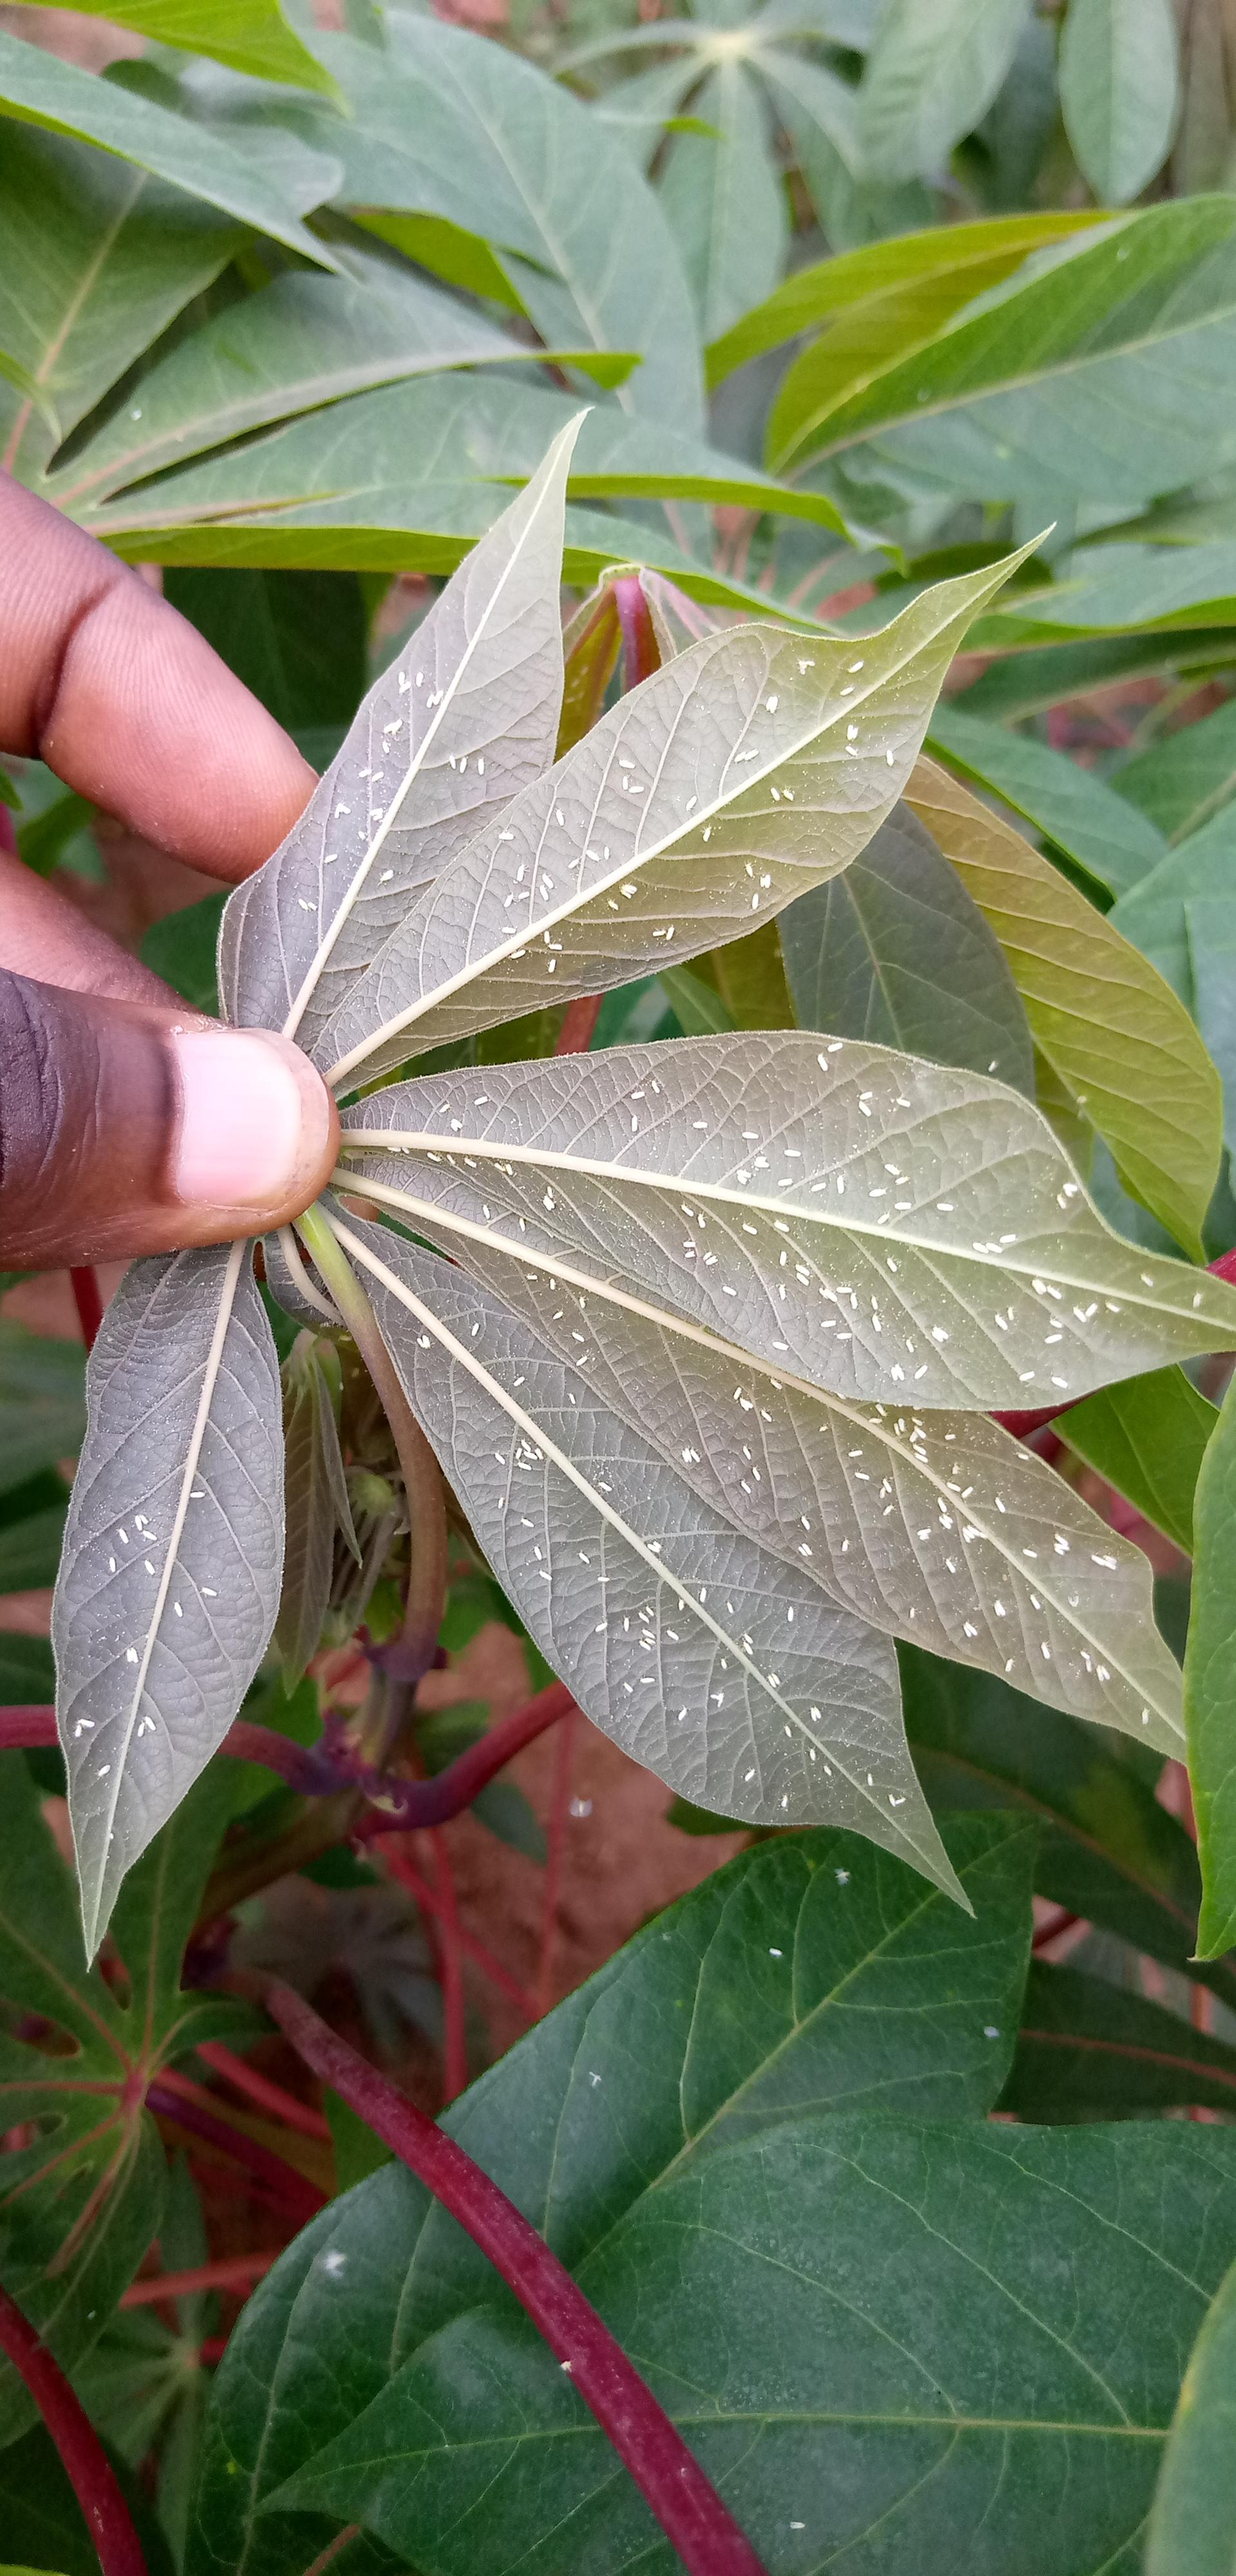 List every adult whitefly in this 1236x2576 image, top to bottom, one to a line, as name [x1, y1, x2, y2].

whitefly [796, 659, 817, 676]
whitefly [845, 659, 866, 674]
whitefly [397, 670, 404, 685]
whitefly [415, 671, 425, 688]
whitefly [398, 681, 412, 693]
whitefly [838, 684, 854, 697]
whitefly [433, 688, 445, 705]
whitefly [426, 692, 434, 708]
whitefly [765, 696, 771, 712]
whitefly [771, 696, 778, 714]
whitefly [393, 717, 403, 735]
whitefly [382, 719, 393, 734]
whitefly [847, 723, 854, 743]
whitefly [853, 725, 859, 741]
whitefly [381, 740, 391, 755]
whitefly [844, 744, 859, 757]
whitefly [885, 748, 896, 767]
whitefly [745, 750, 760, 762]
whitefly [733, 751, 746, 764]
whitefly [449, 752, 456, 771]
whitefly [458, 755, 471, 774]
whitefly [476, 757, 486, 776]
whitefly [618, 759, 637, 770]
whitefly [358, 768, 373, 779]
whitefly [371, 770, 385, 783]
whitefly [621, 775, 630, 791]
whitefly [628, 784, 646, 794]
whitefly [770, 786, 782, 802]
whitefly [782, 788, 796, 802]
whitefly [684, 794, 698, 813]
whitefly [334, 800, 341, 819]
whitefly [341, 803, 353, 816]
whitefly [369, 807, 384, 817]
whitefly [554, 808, 565, 828]
whitefly [373, 813, 384, 822]
whitefly [701, 822, 713, 844]
whitefly [357, 829, 367, 842]
whitefly [497, 831, 516, 842]
whitefly [603, 845, 611, 862]
whitefly [584, 848, 601, 863]
whitefly [323, 853, 340, 864]
whitefly [566, 856, 582, 869]
whitefly [744, 861, 754, 880]
whitefly [516, 862, 527, 882]
whitefly [378, 868, 395, 884]
whitefly [541, 872, 554, 889]
whitefly [765, 873, 772, 890]
whitefly [760, 876, 765, 889]
whitefly [538, 883, 550, 902]
whitefly [620, 884, 637, 891]
whitefly [621, 886, 635, 895]
whitefly [620, 888, 632, 900]
whitefly [517, 889, 531, 900]
whitefly [750, 891, 760, 912]
whitefly [501, 893, 516, 909]
whitefly [297, 898, 308, 911]
whitefly [606, 899, 620, 913]
whitefly [306, 901, 317, 911]
whitefly [666, 924, 675, 943]
whitefly [500, 925, 518, 935]
whitefly [650, 927, 666, 938]
whitefly [543, 930, 552, 944]
whitefly [546, 942, 565, 952]
whitefly [509, 947, 526, 962]
whitefly [547, 956, 556, 975]
whitefly [825, 1042, 843, 1052]
whitefly [816, 1052, 830, 1072]
whitefly [986, 1057, 1000, 1075]
whitefly [650, 1078, 661, 1095]
whitefly [629, 1088, 646, 1101]
whitefly [857, 1089, 875, 1100]
whitefly [473, 1094, 490, 1107]
whitefly [894, 1096, 912, 1109]
whitefly [857, 1099, 873, 1119]
whitefly [438, 1101, 452, 1114]
whitefly [629, 1113, 639, 1133]
whitefly [450, 1117, 464, 1129]
whitefly [690, 1119, 709, 1131]
whitefly [449, 1121, 458, 1133]
whitefly [741, 1130, 759, 1141]
whitefly [401, 1145, 410, 1155]
whitefly [385, 1146, 401, 1153]
whitefly [782, 1148, 804, 1159]
whitefly [425, 1150, 442, 1164]
whitefly [445, 1153, 456, 1166]
whitefly [754, 1155, 766, 1161]
whitefly [462, 1156, 478, 1170]
whitefly [753, 1160, 771, 1170]
whitefly [493, 1161, 505, 1173]
whitefly [504, 1162, 515, 1177]
whitefly [883, 1162, 902, 1176]
whitefly [736, 1168, 754, 1179]
whitefly [834, 1174, 847, 1195]
whitefly [736, 1176, 749, 1186]
whitefly [774, 1176, 796, 1188]
whitefly [893, 1177, 912, 1185]
whitefly [809, 1180, 829, 1193]
whitefly [1063, 1182, 1078, 1191]
whitefly [545, 1184, 556, 1198]
whitefly [867, 1187, 887, 1198]
whitefly [1064, 1189, 1076, 1198]
whitefly [1056, 1193, 1067, 1210]
whitefly [543, 1195, 555, 1209]
whitefly [542, 1199, 552, 1211]
whitefly [892, 1199, 913, 1210]
whitefly [481, 1201, 493, 1220]
whitefly [935, 1201, 955, 1212]
whitefly [680, 1202, 695, 1218]
whitefly [697, 1211, 709, 1229]
whitefly [874, 1212, 892, 1226]
whitefly [518, 1216, 527, 1233]
whitefly [773, 1219, 790, 1235]
whitefly [740, 1221, 758, 1236]
whitefly [998, 1233, 1017, 1245]
whitefly [681, 1240, 697, 1248]
whitefly [986, 1240, 1002, 1255]
whitefly [973, 1242, 989, 1255]
whitefly [702, 1249, 711, 1261]
whitefly [778, 1249, 787, 1267]
whitefly [683, 1250, 697, 1259]
whitefly [706, 1255, 719, 1267]
whitefly [886, 1255, 899, 1274]
whitefly [794, 1263, 810, 1277]
whitefly [1138, 1271, 1156, 1288]
whitefly [795, 1271, 810, 1287]
whitefly [525, 1273, 539, 1282]
whitefly [547, 1276, 557, 1292]
whitefly [1035, 1278, 1046, 1293]
whitefly [1031, 1279, 1042, 1295]
whitefly [776, 1283, 790, 1302]
whitefly [720, 1285, 738, 1298]
whitefly [834, 1285, 853, 1294]
whitefly [1046, 1285, 1062, 1300]
whitefly [818, 1287, 824, 1296]
whitefly [824, 1287, 838, 1303]
whitefly [849, 1291, 859, 1311]
whitefly [1192, 1291, 1204, 1309]
whitefly [578, 1294, 588, 1310]
whitefly [870, 1294, 880, 1311]
whitefly [1103, 1300, 1119, 1314]
whitefly [1084, 1302, 1099, 1318]
whitefly [1007, 1305, 1015, 1322]
whitefly [1072, 1305, 1086, 1323]
whitefly [551, 1309, 565, 1321]
whitefly [870, 1312, 883, 1332]
whitefly [994, 1314, 1009, 1331]
whitefly [819, 1318, 838, 1328]
whitefly [1048, 1318, 1063, 1330]
whitefly [469, 1320, 480, 1338]
whitefly [932, 1326, 949, 1340]
whitefly [570, 1329, 585, 1344]
whitefly [931, 1331, 943, 1342]
whitefly [835, 1331, 853, 1340]
whitefly [1043, 1333, 1063, 1344]
whitefly [422, 1334, 432, 1350]
whitefly [416, 1336, 423, 1349]
whitefly [904, 1337, 915, 1354]
whitefly [771, 1340, 790, 1352]
whitefly [574, 1352, 589, 1367]
whitefly [894, 1363, 906, 1382]
whitefly [913, 1363, 930, 1382]
whitefly [889, 1365, 898, 1383]
whitefly [1018, 1369, 1035, 1381]
whitefly [511, 1374, 528, 1387]
whitefly [1048, 1374, 1070, 1390]
whitefly [768, 1376, 784, 1392]
whitefly [732, 1386, 743, 1400]
whitefly [567, 1392, 579, 1408]
whitefly [738, 1396, 755, 1412]
whitefly [874, 1401, 888, 1419]
whitefly [760, 1408, 772, 1425]
whitefly [911, 1416, 924, 1426]
whitefly [866, 1416, 885, 1426]
whitefly [897, 1417, 907, 1432]
whitefly [893, 1421, 901, 1437]
whitefly [817, 1424, 830, 1435]
whitefly [913, 1425, 927, 1439]
whitefly [909, 1430, 919, 1443]
whitefly [943, 1431, 957, 1441]
whitefly [520, 1438, 533, 1452]
whitefly [912, 1443, 926, 1455]
whitefly [741, 1444, 754, 1461]
whitefly [514, 1447, 523, 1460]
whitefly [689, 1447, 702, 1463]
whitefly [534, 1448, 544, 1460]
whitefly [684, 1448, 694, 1463]
whitefly [846, 1448, 864, 1457]
whitefly [681, 1448, 688, 1463]
whitefly [1015, 1450, 1030, 1463]
whitefly [523, 1450, 538, 1460]
whitefly [493, 1452, 507, 1466]
whitefly [911, 1452, 930, 1465]
whitefly [516, 1461, 532, 1472]
whitefly [951, 1462, 963, 1475]
whitefly [751, 1466, 763, 1482]
whitefly [853, 1468, 871, 1482]
whitefly [881, 1476, 894, 1493]
whitefly [739, 1479, 753, 1497]
whitefly [597, 1480, 613, 1492]
whitefly [945, 1480, 960, 1493]
whitefly [960, 1481, 975, 1500]
whitefly [878, 1485, 886, 1500]
whitefly [189, 1490, 206, 1499]
whitefly [936, 1495, 948, 1512]
whitefly [496, 1496, 508, 1512]
whitefly [993, 1496, 1007, 1515]
whitefly [881, 1503, 895, 1517]
whitefly [138, 1513, 151, 1524]
whitefly [942, 1513, 954, 1524]
whitefly [800, 1514, 812, 1531]
whitefly [134, 1515, 143, 1531]
whitefly [938, 1515, 951, 1530]
whitefly [518, 1517, 534, 1529]
whitefly [966, 1524, 979, 1537]
whitefly [962, 1526, 974, 1539]
whitefly [118, 1527, 131, 1544]
whitefly [916, 1528, 933, 1535]
whitefly [142, 1529, 158, 1541]
whitefly [979, 1530, 988, 1539]
whitefly [919, 1533, 930, 1540]
whitefly [963, 1533, 971, 1544]
whitefly [1054, 1533, 1069, 1544]
whitefly [840, 1536, 850, 1553]
whitefly [652, 1540, 662, 1549]
whitefly [800, 1542, 813, 1557]
whitefly [646, 1543, 660, 1553]
whitefly [1053, 1543, 1071, 1550]
whitefly [797, 1544, 807, 1557]
whitefly [533, 1546, 543, 1561]
whitefly [1020, 1547, 1037, 1559]
whitefly [1053, 1548, 1065, 1557]
whitefly [577, 1550, 590, 1565]
whitefly [1103, 1552, 1118, 1565]
whitefly [1090, 1553, 1105, 1566]
whitefly [108, 1555, 117, 1575]
whitefly [944, 1557, 958, 1575]
whitefly [144, 1558, 156, 1577]
whitefly [1105, 1561, 1116, 1571]
whitefly [538, 1570, 553, 1581]
whitefly [596, 1575, 611, 1583]
whitefly [200, 1585, 218, 1598]
whitefly [699, 1586, 708, 1604]
whitefly [1028, 1593, 1043, 1612]
whitefly [1067, 1594, 1081, 1609]
whitefly [677, 1596, 685, 1611]
whitefly [173, 1599, 185, 1619]
whitefly [995, 1599, 1007, 1617]
whitefly [724, 1600, 736, 1616]
whitefly [645, 1604, 655, 1617]
whitefly [992, 1604, 1000, 1617]
whitefly [908, 1605, 917, 1620]
whitefly [787, 1605, 794, 1622]
whitefly [637, 1611, 650, 1625]
whitefly [622, 1615, 630, 1633]
whitefly [594, 1621, 608, 1633]
whitefly [965, 1622, 979, 1637]
whitefly [962, 1624, 972, 1638]
whitefly [641, 1628, 655, 1639]
whitefly [666, 1628, 680, 1641]
whitefly [743, 1632, 754, 1644]
whitefly [644, 1638, 657, 1645]
whitefly [638, 1640, 651, 1651]
whitefly [742, 1641, 753, 1656]
whitefly [1040, 1641, 1053, 1660]
whitefly [130, 1646, 141, 1663]
whitefly [126, 1648, 133, 1663]
whitefly [1079, 1649, 1091, 1660]
whitefly [1004, 1656, 1015, 1673]
whitefly [719, 1657, 729, 1671]
whitefly [1085, 1659, 1092, 1674]
whitefly [1096, 1662, 1104, 1682]
whitefly [1100, 1665, 1111, 1681]
whitefly [771, 1672, 782, 1685]
whitefly [767, 1675, 776, 1688]
whitefly [639, 1676, 657, 1685]
whitefly [623, 1680, 633, 1694]
whitefly [709, 1691, 726, 1710]
whitefly [676, 1704, 691, 1721]
whitefly [814, 1705, 823, 1719]
whitefly [810, 1707, 816, 1722]
whitefly [1139, 1707, 1152, 1726]
whitefly [144, 1714, 158, 1731]
whitefly [76, 1717, 96, 1728]
whitefly [137, 1721, 145, 1738]
whitefly [73, 1723, 82, 1738]
whitefly [783, 1724, 792, 1738]
whitefly [808, 1747, 816, 1762]
whitefly [97, 1762, 113, 1779]
whitefly [821, 1762, 833, 1779]
whitefly [742, 1766, 758, 1782]
whitefly [863, 1771, 876, 1788]
whitefly [569, 1793, 595, 1820]
whitefly [780, 1794, 789, 1808]
whitefly [887, 1794, 895, 1808]
whitefly [895, 1796, 907, 1806]
whitefly [831, 1864, 854, 1888]
whitefly [765, 1944, 785, 1960]
whitefly [981, 2023, 1002, 2040]
whitefly [586, 2068, 604, 2087]
whitefly [321, 2247, 347, 2272]
whitefly [85, 2308, 99, 2322]
whitefly [556, 2356, 572, 2374]
whitefly [785, 2519, 807, 2532]